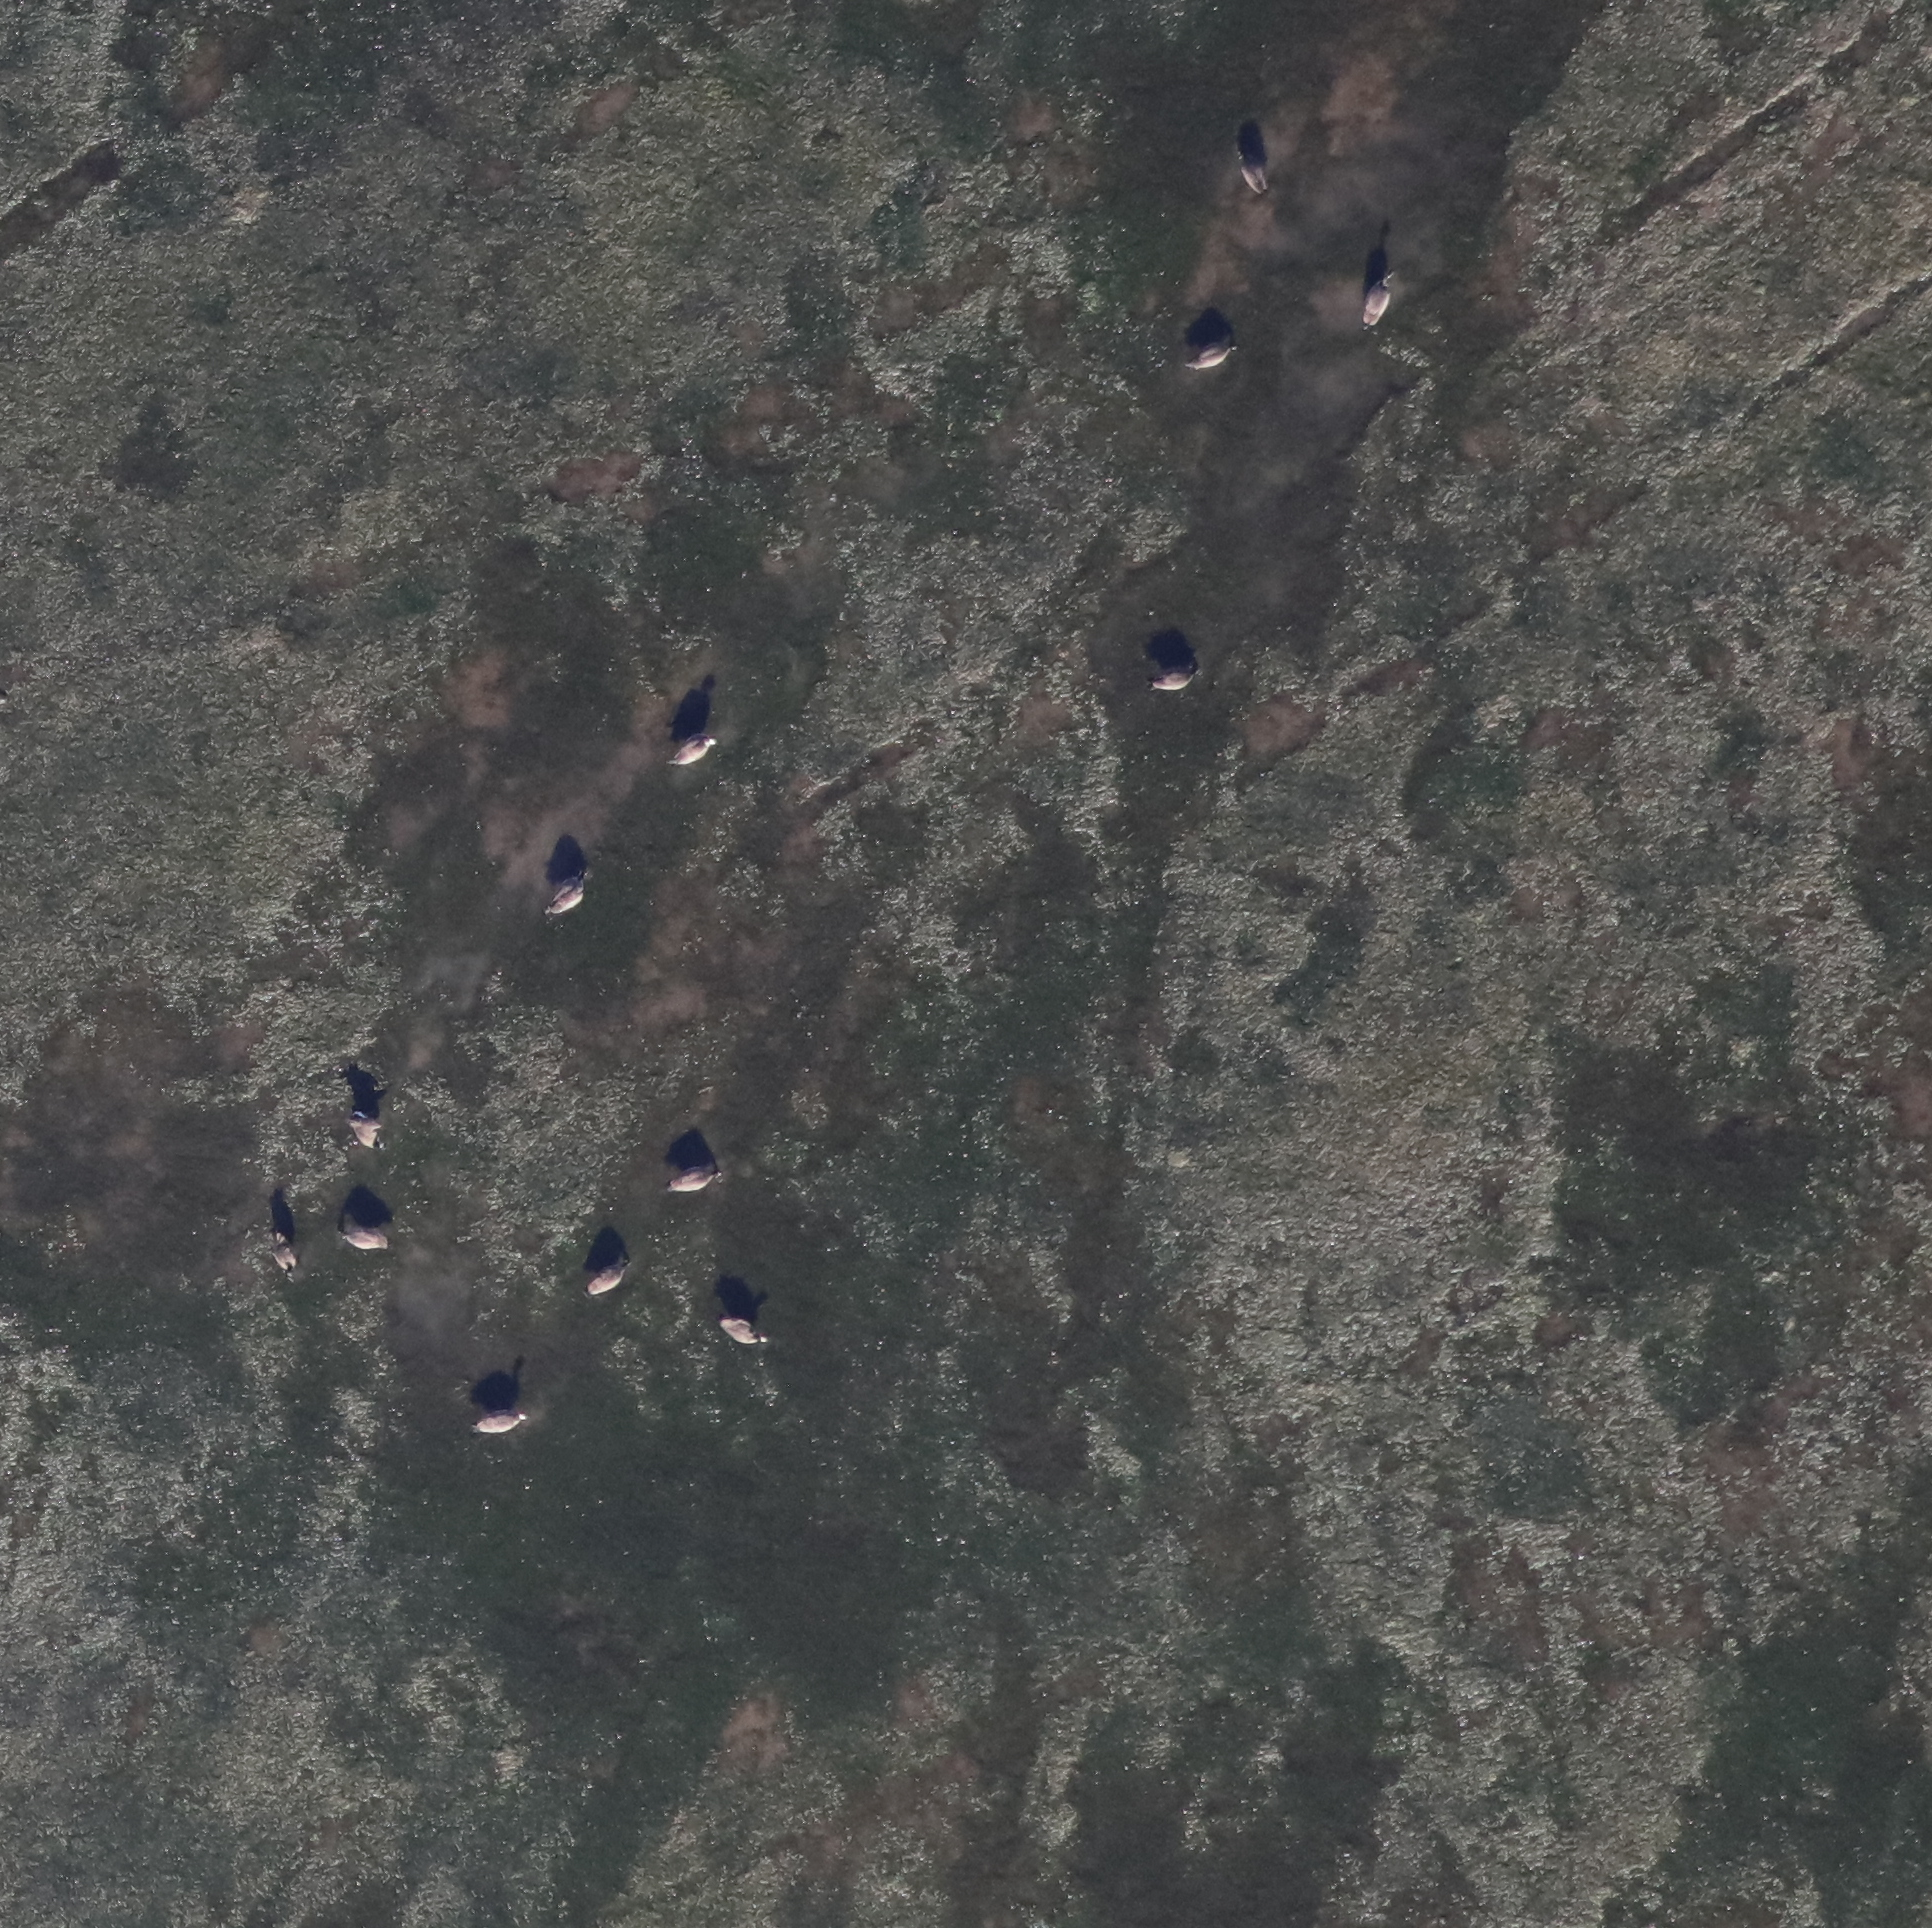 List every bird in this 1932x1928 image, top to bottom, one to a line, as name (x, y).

Canada goose (1252, 175)
Canada goose (1375, 304)
Canada goose (1212, 356)
Canada goose (1177, 678)
Canada goose (690, 750)
Canada goose (566, 897)
Canada goose (367, 1129)
Canada goose (692, 1180)
Canada goose (365, 1235)
Canada goose (282, 1256)
Canada goose (604, 1282)
Canada goose (740, 1329)
Canada goose (500, 1421)